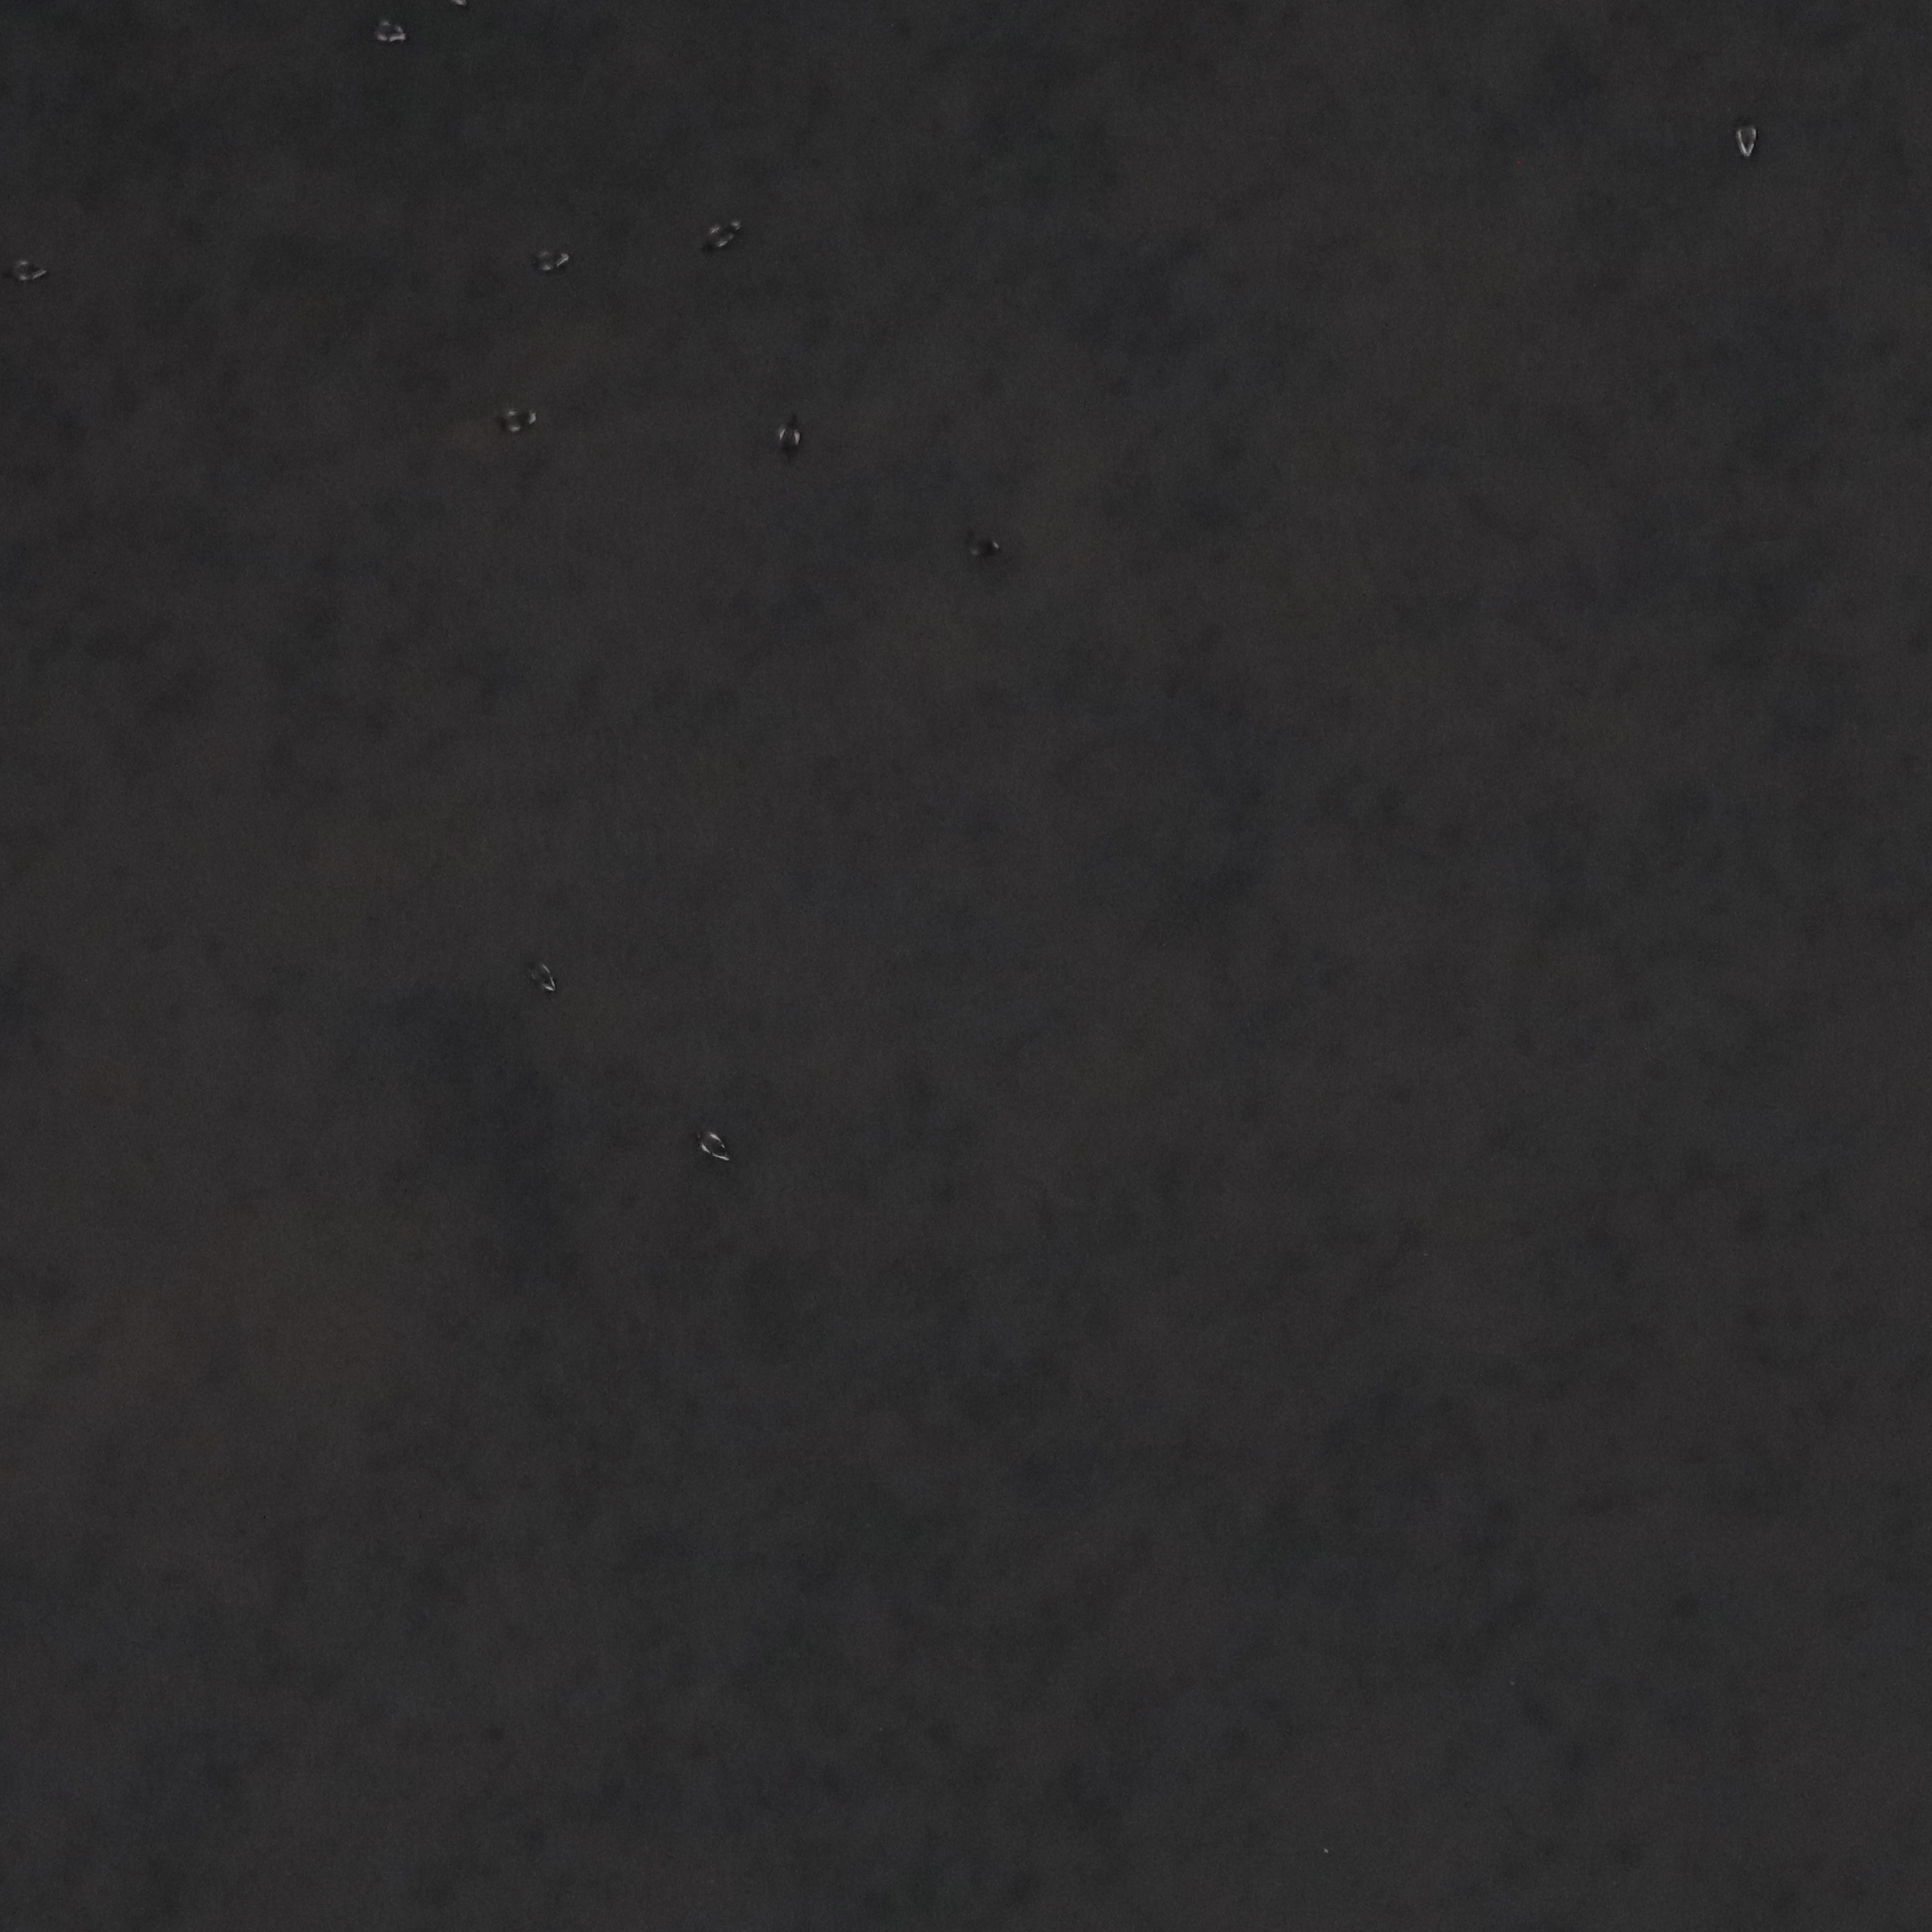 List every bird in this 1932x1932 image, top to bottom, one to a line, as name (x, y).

brant (389, 33)
brant (1748, 138)
brant (722, 236)
brant (551, 260)
brant (27, 272)
brant (516, 421)
brant (790, 438)
brant (979, 541)
brant (543, 977)
brant (715, 1147)